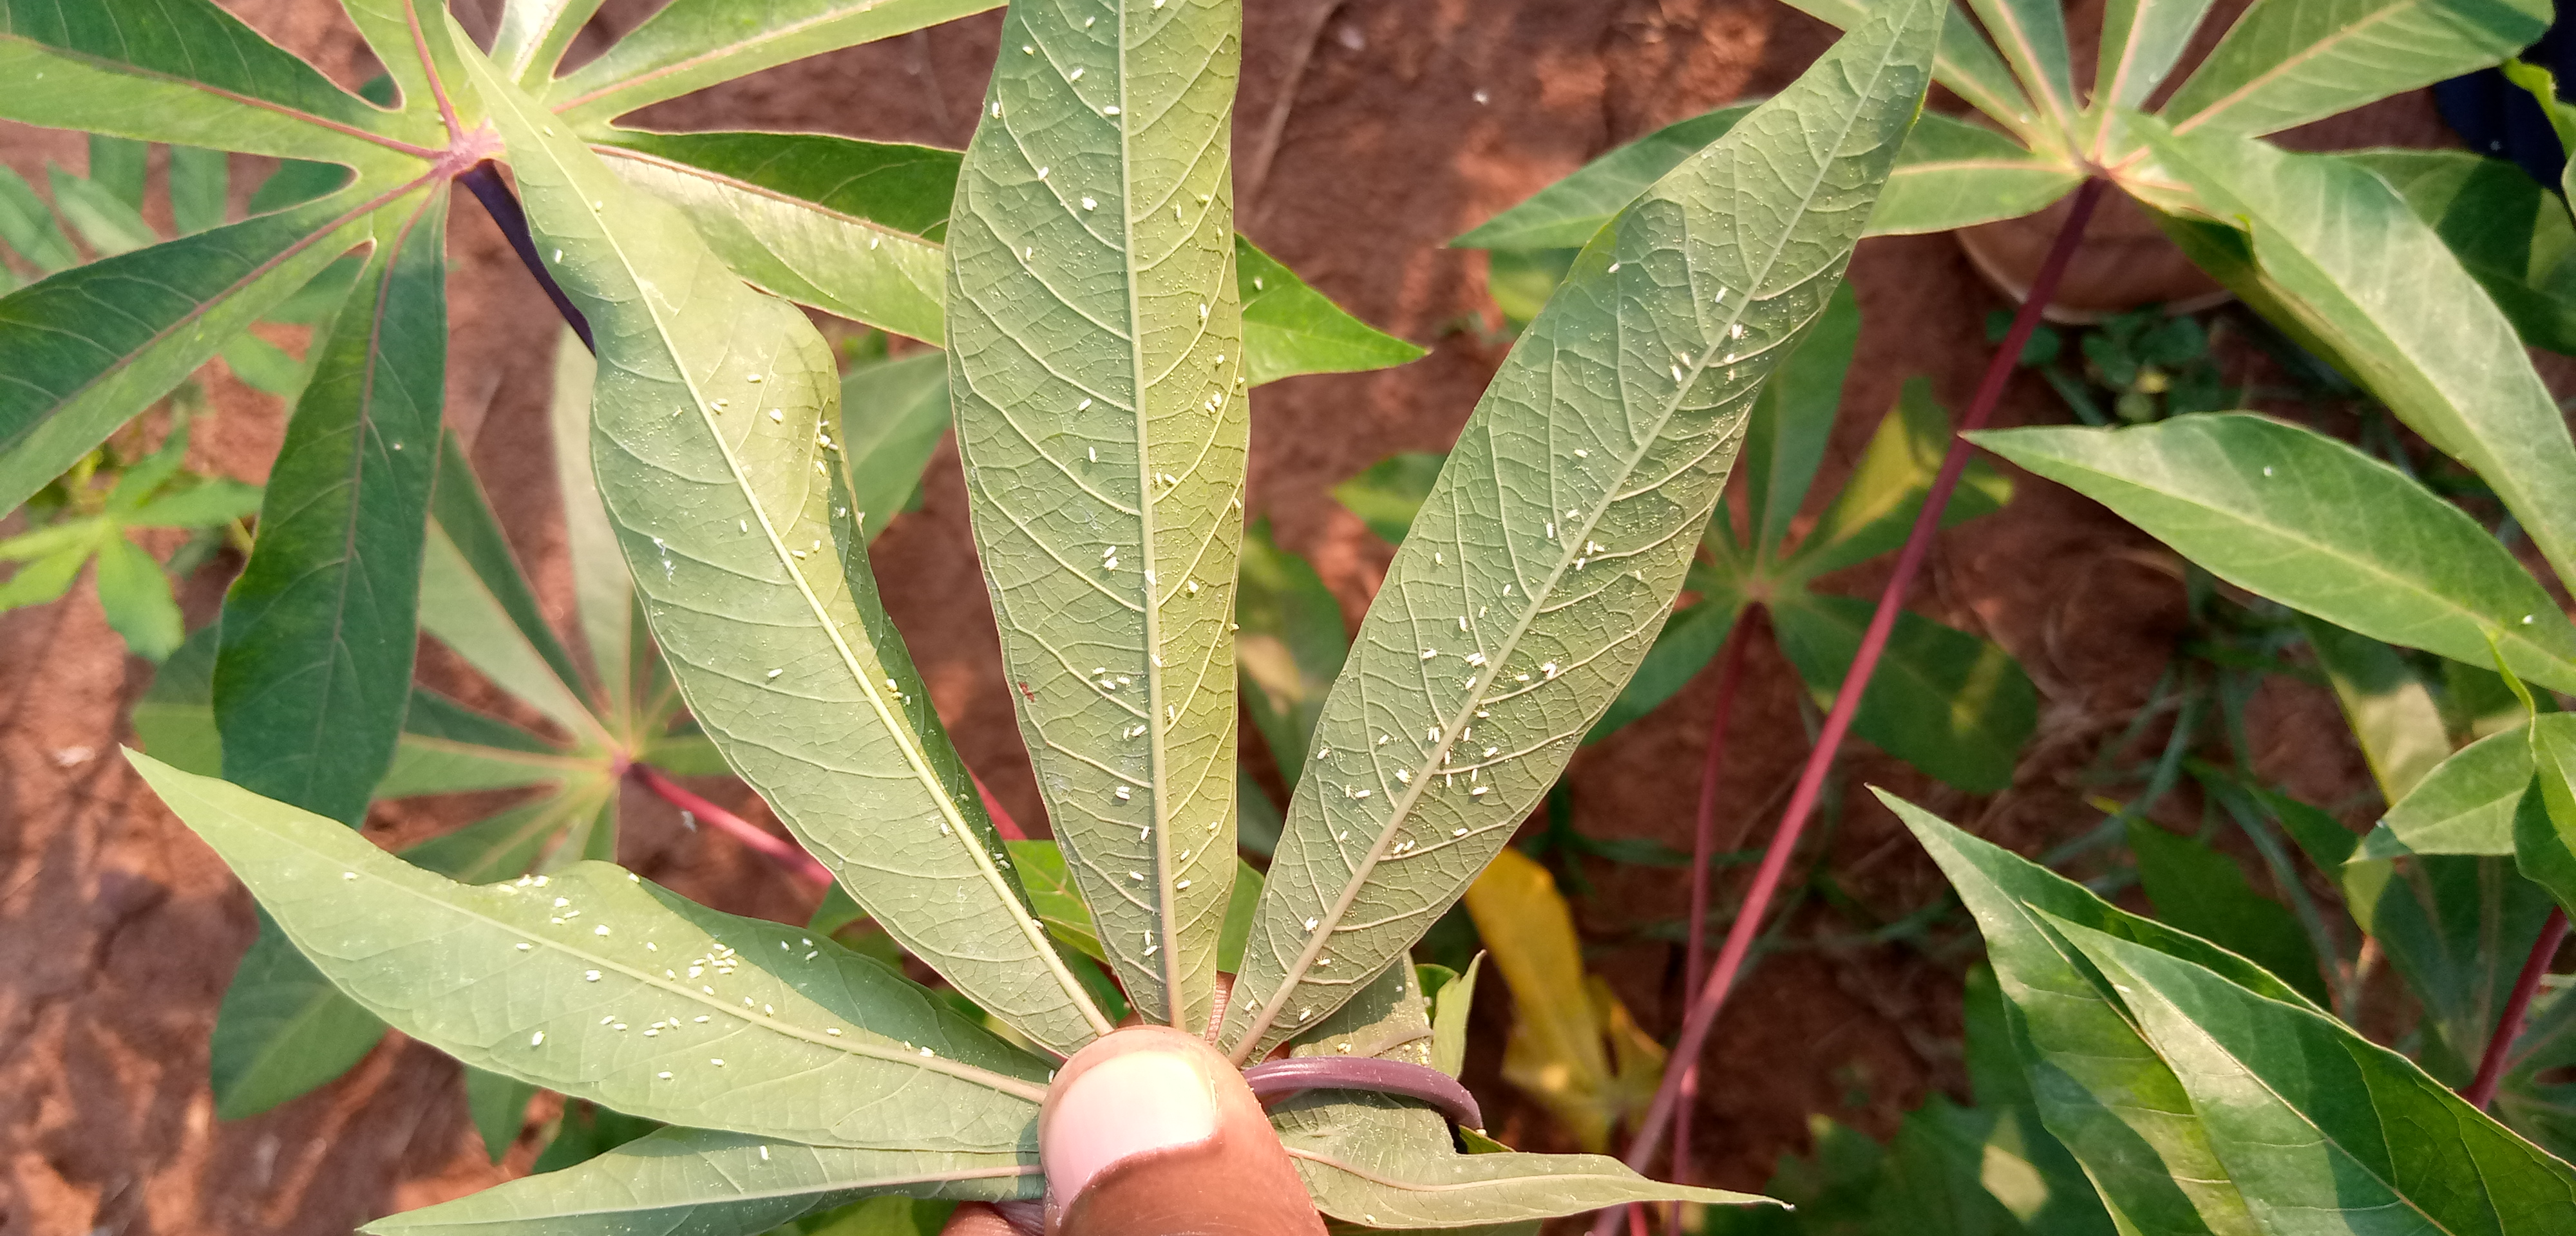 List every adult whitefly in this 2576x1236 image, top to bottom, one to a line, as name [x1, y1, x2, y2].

whitefly [1151, 1, 1167, 10]
whitefly [1083, 14, 1099, 30]
whitefly [1019, 42, 1035, 57]
whitefly [1066, 66, 1088, 85]
whitefly [1470, 88, 1489, 106]
whitefly [988, 98, 1004, 123]
whitefly [1102, 103, 1124, 118]
whitefly [540, 121, 557, 139]
whitefly [1034, 163, 1052, 186]
whitefly [1198, 192, 1211, 204]
whitefly [1079, 196, 1098, 208]
whitefly [593, 198, 609, 213]
whitefly [1172, 199, 1184, 221]
whitefly [1082, 203, 1095, 212]
whitefly [1214, 223, 1226, 238]
whitefly [865, 236, 883, 253]
whitefly [1023, 243, 1037, 263]
whitefly [550, 247, 567, 267]
whitefly [1605, 260, 1622, 277]
whitefly [1251, 274, 1269, 295]
whitefly [1713, 285, 1730, 304]
whitefly [1195, 301, 1211, 322]
whitefly [1729, 319, 1747, 342]
whitefly [1680, 350, 1693, 367]
whitefly [1212, 350, 1230, 369]
whitefly [1720, 350, 1738, 363]
whitefly [1668, 362, 1684, 384]
whitefly [1723, 368, 1736, 383]
whitefly [745, 370, 764, 384]
whitefly [1233, 373, 1249, 388]
whitefly [1209, 388, 1226, 409]
whitefly [1072, 393, 1096, 413]
whitefly [715, 397, 732, 406]
whitefly [1202, 398, 1217, 417]
whitefly [710, 400, 724, 415]
whitefly [765, 404, 786, 424]
whitefly [819, 433, 831, 448]
whitefly [390, 440, 406, 451]
whitefly [1086, 440, 1100, 465]
whitefly [828, 443, 842, 453]
whitefly [1570, 447, 1592, 461]
whitefly [814, 458, 829, 477]
whitefly [2260, 464, 2276, 481]
whitefly [1153, 467, 1163, 487]
whitefly [1162, 471, 1179, 487]
whitefly [1231, 494, 1245, 512]
whitefly [836, 503, 849, 520]
whitefly [1560, 507, 1586, 523]
whitefly [857, 509, 869, 529]
whitefly [738, 516, 750, 534]
whitefly [1544, 520, 1556, 541]
whitefly [813, 536, 826, 553]
whitefly [1585, 539, 1595, 556]
whitefly [1101, 542, 1118, 559]
whitefly [1593, 543, 1607, 554]
whitefly [788, 545, 808, 561]
whitefly [1432, 549, 1444, 565]
whitefly [1104, 554, 1120, 572]
whitefly [1574, 555, 1589, 573]
whitefly [1142, 566, 1161, 588]
whitefly [1630, 568, 1647, 585]
whitefly [1184, 577, 1200, 595]
whitefly [1498, 579, 1515, 599]
whitefly [1477, 604, 1490, 622]
whitefly [1455, 610, 1474, 635]
whitefly [2519, 611, 2535, 630]
whitefly [1227, 618, 1242, 634]
whitefly [1418, 646, 1439, 662]
whitefly [1149, 651, 1166, 670]
whitefly [1464, 651, 1482, 664]
whitefly [1472, 654, 1486, 669]
whitefly [1540, 662, 1557, 673]
whitefly [1086, 665, 1107, 677]
whitefly [764, 666, 786, 679]
whitefly [1546, 666, 1557, 681]
whitefly [1510, 671, 1533, 684]
whitefly [1113, 674, 1133, 687]
whitefly [1460, 675, 1482, 691]
whitefly [884, 676, 900, 692]
whitefly [1098, 679, 1118, 691]
whitefly [890, 690, 904, 700]
whitefly [904, 692, 914, 707]
whitefly [1164, 701, 1179, 724]
whitefly [1475, 709, 1492, 720]
whitefly [1120, 722, 1130, 742]
whitefly [1130, 724, 1150, 738]
whitefly [1426, 724, 1433, 744]
whitefly [1462, 724, 1475, 746]
whitefly [1434, 725, 1443, 745]
whitefly [1376, 731, 1390, 747]
whitefly [1480, 744, 1500, 760]
whitefly [1313, 746, 1332, 763]
whitefly [1443, 748, 1455, 765]
whitefly [1468, 765, 1479, 783]
whitefly [1397, 767, 1412, 779]
whitefly [1440, 771, 1456, 789]
whitefly [1394, 771, 1410, 784]
whitefly [1343, 782, 1352, 800]
whitefly [1114, 783, 1132, 792]
whitefly [1471, 784, 1492, 796]
whitefly [1352, 789, 1374, 798]
whitefly [956, 791, 972, 803]
whitefly [1113, 791, 1132, 801]
whitefly [1204, 818, 1220, 831]
whitefly [937, 819, 951, 838]
whitefly [1137, 823, 1154, 843]
whitefly [981, 824, 996, 834]
whitefly [1449, 825, 1472, 840]
whitefly [1337, 827, 1352, 845]
whitefly [1403, 838, 1417, 854]
whitefly [1392, 841, 1406, 857]
whitefly [1178, 845, 1192, 861]
whitefly [992, 851, 1007, 860]
whitefly [998, 859, 1015, 871]
whitefly [1126, 867, 1146, 884]
whitefly [341, 868, 364, 885]
whitefly [627, 871, 643, 885]
whitefly [518, 874, 535, 888]
whitefly [536, 874, 551, 881]
whitefly [1173, 877, 1193, 891]
whitefly [534, 879, 547, 888]
whitefly [496, 882, 518, 894]
whitefly [552, 895, 572, 909]
whitefly [564, 908, 582, 920]
whitefly [1303, 915, 1315, 930]
whitefly [548, 915, 567, 926]
whitefly [1030, 917, 1046, 930]
whitefly [1307, 917, 1320, 933]
whitefly [593, 922, 613, 939]
whitefly [1142, 925, 1153, 945]
whitefly [800, 935, 816, 947]
whitefly [779, 939, 792, 953]
whitefly [513, 940, 534, 953]
whitefly [645, 940, 661, 953]
whitefly [711, 941, 728, 951]
whitefly [1142, 943, 1160, 957]
whitefly [721, 946, 736, 959]
whitefly [805, 950, 822, 962]
whitefly [1313, 954, 1336, 969]
whitefly [691, 955, 707, 966]
whitefly [726, 955, 740, 968]
whitefly [712, 959, 726, 966]
whitefly [687, 962, 706, 971]
whitefly [715, 966, 737, 975]
whitefly [665, 966, 679, 981]
whitefly [583, 969, 602, 975]
whitefly [688, 971, 704, 982]
whitefly [585, 974, 604, 981]
whitefly [701, 983, 717, 997]
whitefly [1393, 984, 1406, 994]
whitefly [741, 991, 757, 1010]
whitefly [1244, 997, 1258, 1014]
whitefly [763, 1000, 777, 1016]
whitefly [1296, 1006, 1314, 1025]
whitefly [1419, 1009, 1432, 1025]
whitefly [690, 1012, 714, 1025]
whitefly [600, 1013, 618, 1026]
whitefly [668, 1014, 684, 1029]
whitefly [650, 1020, 669, 1029]
whitefly [611, 1022, 630, 1031]
whitefly [822, 1024, 844, 1036]
whitefly [529, 1028, 547, 1047]
whitefly [642, 1029, 661, 1037]
whitefly [903, 1038, 913, 1051]
whitefly [1416, 1040, 1433, 1055]
whitefly [1336, 1040, 1348, 1052]
whitefly [1343, 1042, 1354, 1057]
whitefly [1402, 1042, 1412, 1052]
whitefly [917, 1045, 936, 1058]
whitefly [1419, 1054, 1430, 1068]
whitefly [707, 1055, 726, 1067]
whitefly [1046, 1066, 1056, 1084]
whitefly [655, 1069, 676, 1082]
whitefly [1475, 1125, 1490, 1138]
whitefly [757, 1141, 772, 1163]
whitefly [1363, 1213, 1380, 1225]